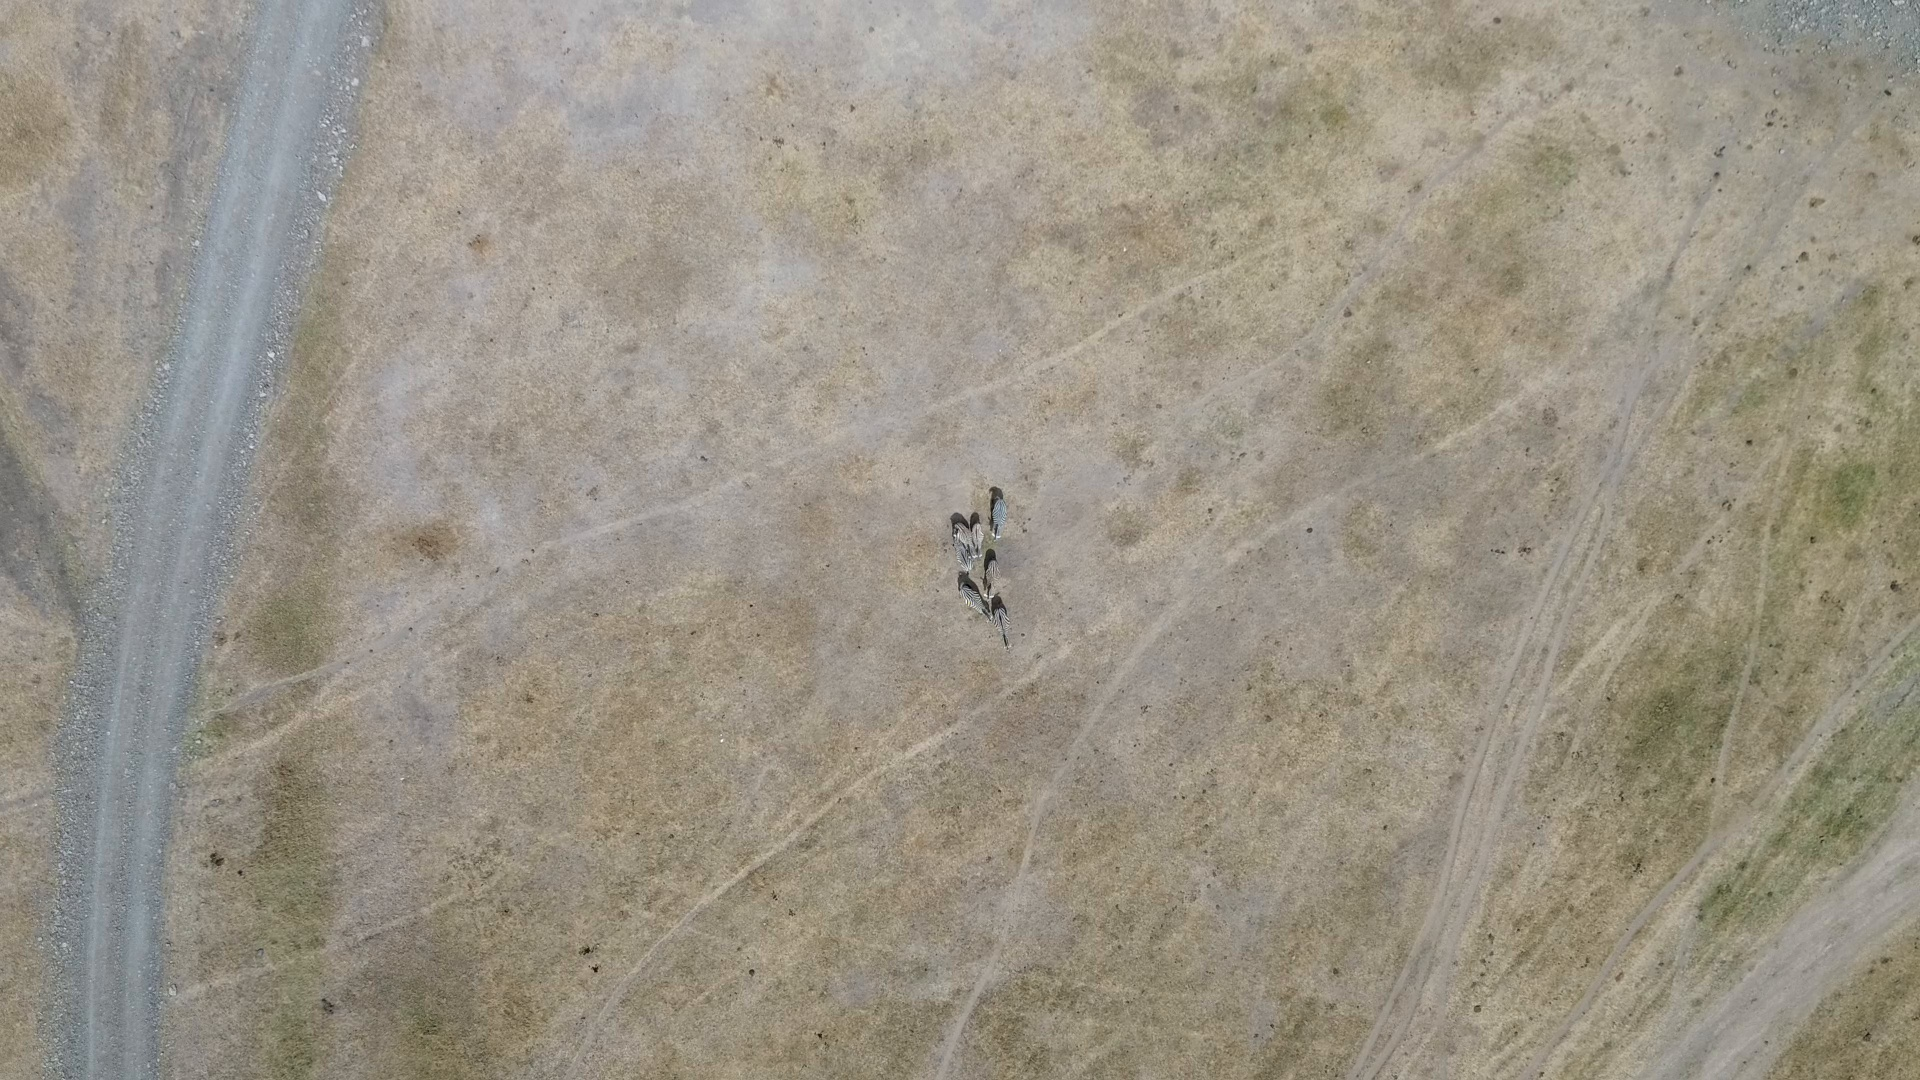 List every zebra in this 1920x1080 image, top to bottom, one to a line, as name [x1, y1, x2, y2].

zebra [990, 498, 1006, 539]
zebra [955, 522, 978, 558]
zebra [972, 523, 985, 561]
zebra [953, 529, 973, 571]
zebra [984, 559, 999, 598]
zebra [961, 585, 992, 624]
zebra [994, 607, 1011, 651]